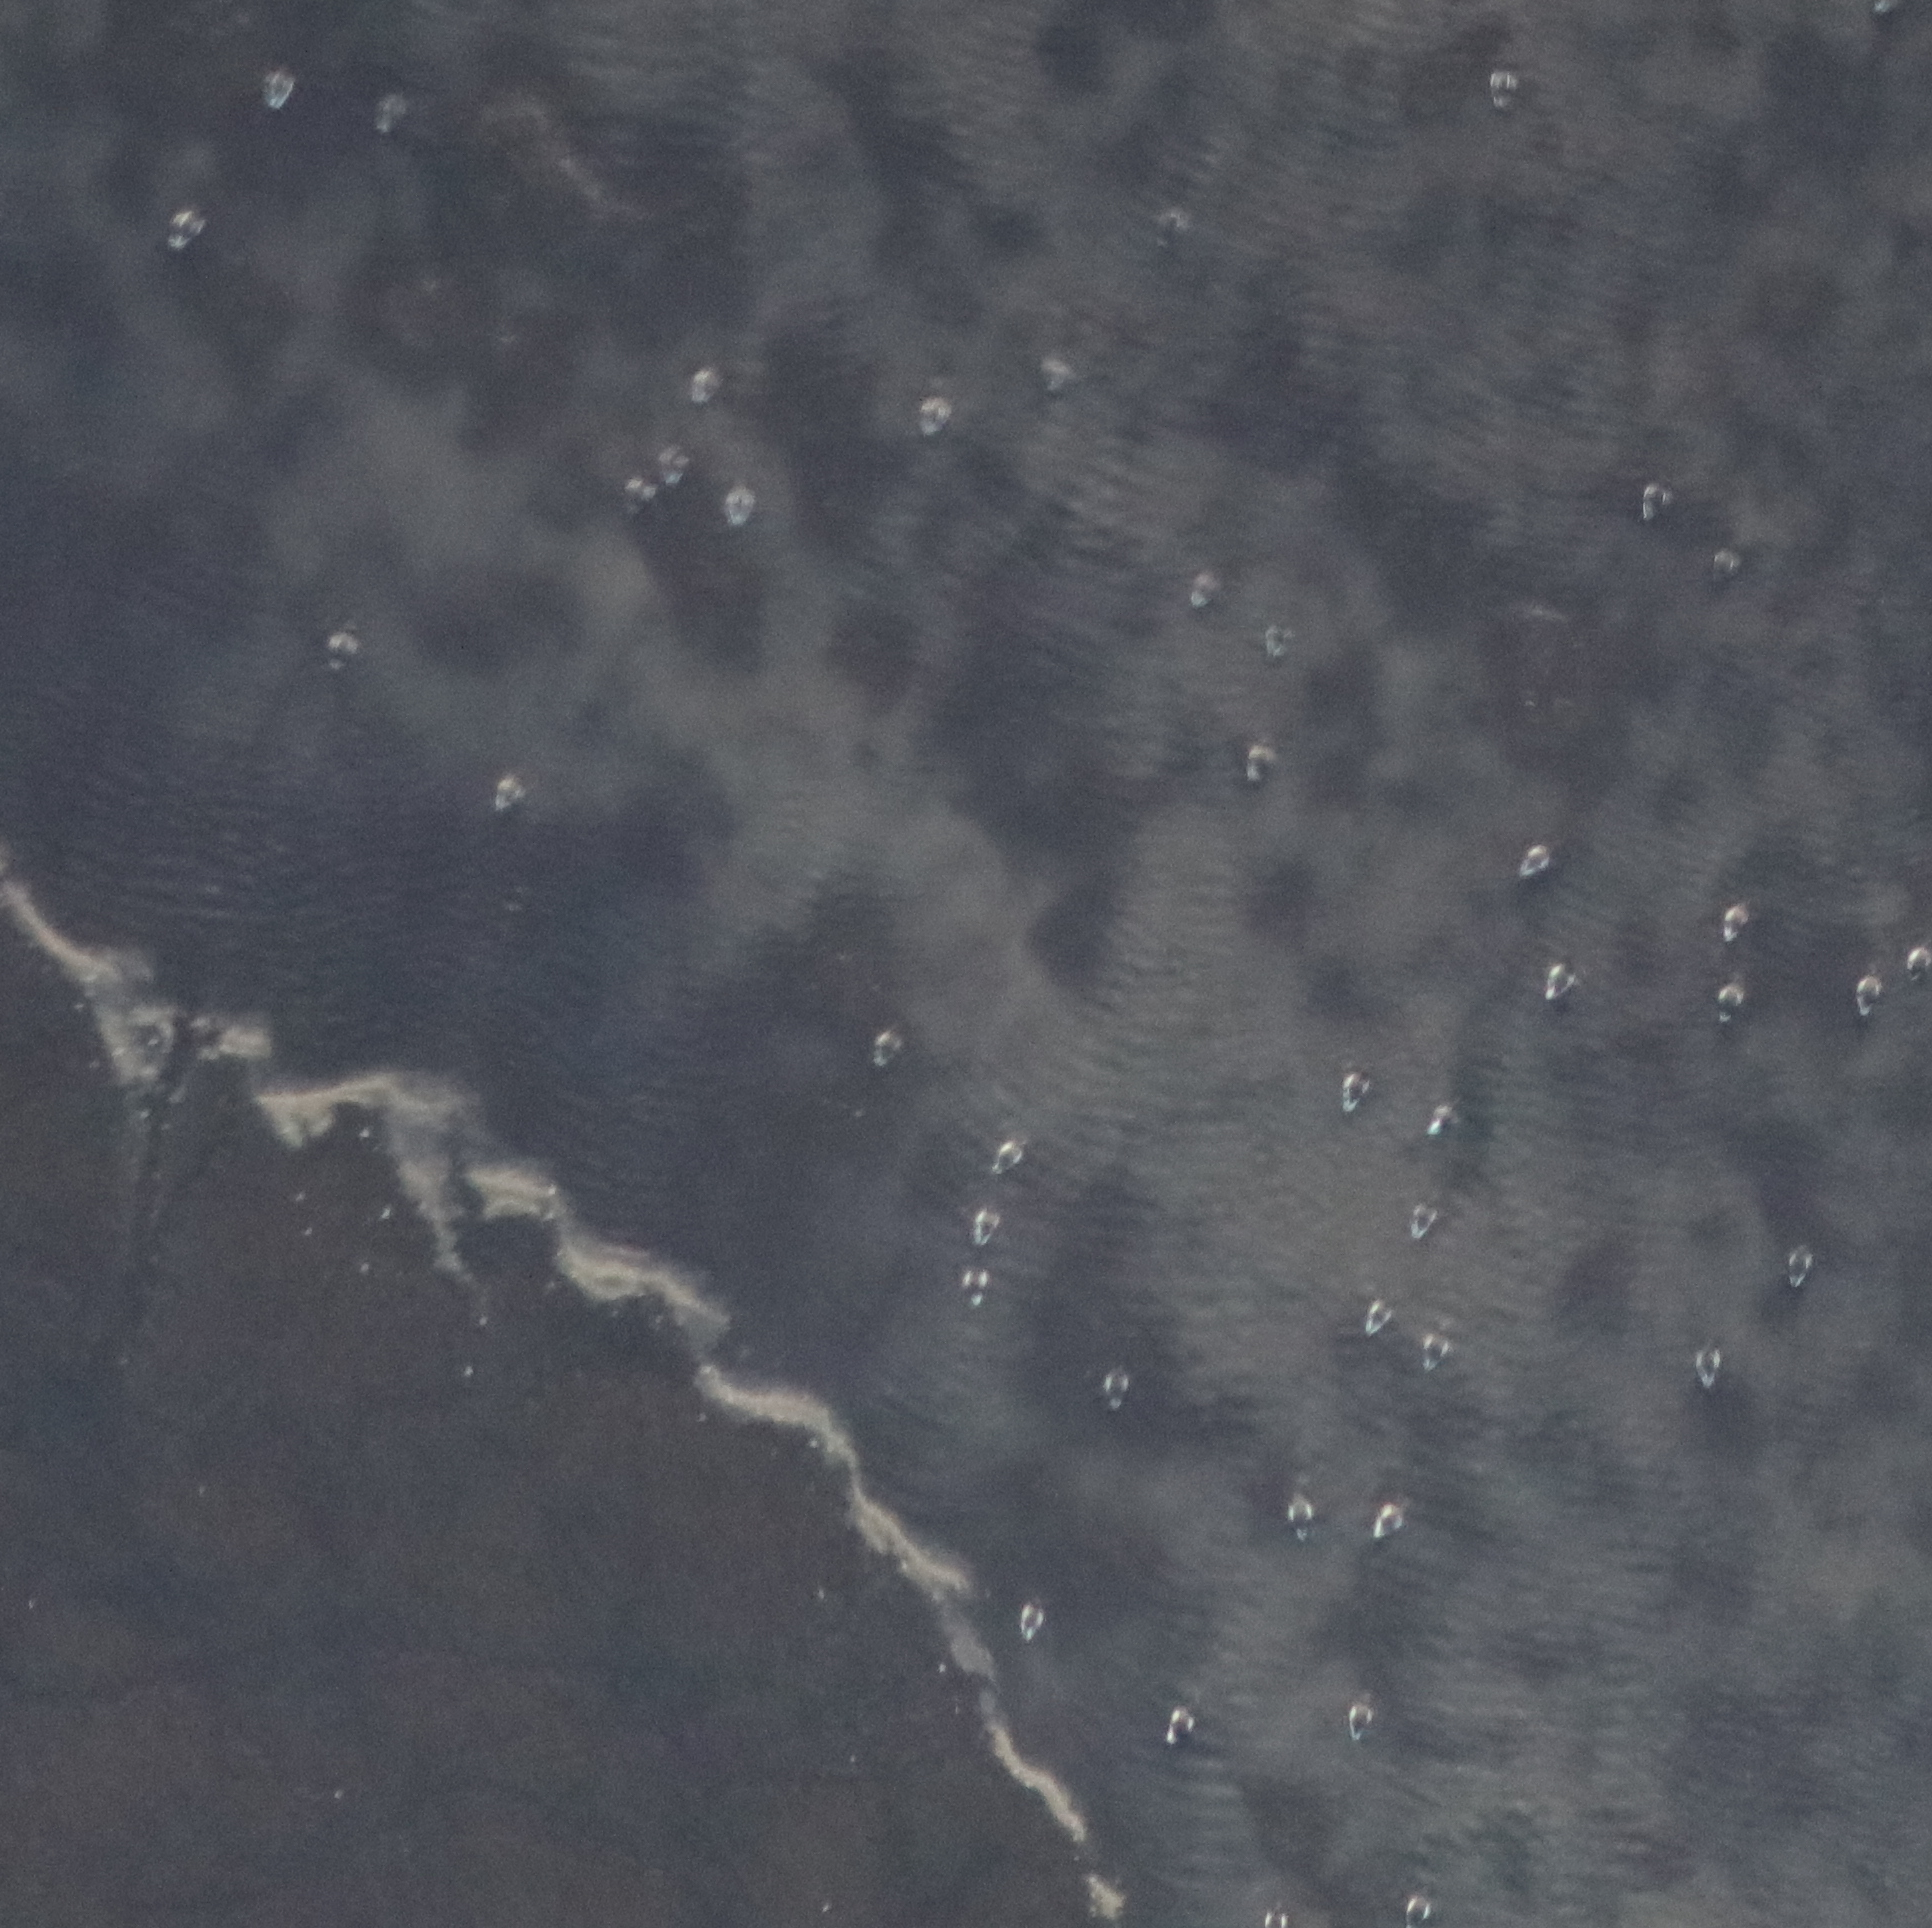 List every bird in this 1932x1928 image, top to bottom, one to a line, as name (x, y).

brant (1503, 86)
brant (271, 89)
brant (394, 113)
brant (184, 230)
brant (711, 379)
brant (1057, 379)
brant (936, 412)
brant (673, 459)
brant (635, 497)
brant (1654, 499)
brant (741, 509)
brant (1724, 562)
brant (1201, 580)
brant (332, 648)
brant (1277, 648)
brant (1266, 758)
brant (507, 794)
brant (1542, 857)
brant (1729, 926)
brant (1921, 960)
brant (1560, 981)
brant (1868, 991)
brant (1731, 997)
brant (884, 1048)
brant (1355, 1086)
brant (1445, 1113)
brant (1009, 1155)
brant (1419, 1216)
brant (986, 1222)
brant (1797, 1263)
brant (975, 1284)
brant (1378, 1319)
brant (1436, 1349)
brant (1708, 1363)
brant (1118, 1387)
brant (1301, 1511)
brant (1390, 1518)
brant (1032, 1618)
brant (1360, 1713)
brant (1181, 1722)
brant (1416, 1906)